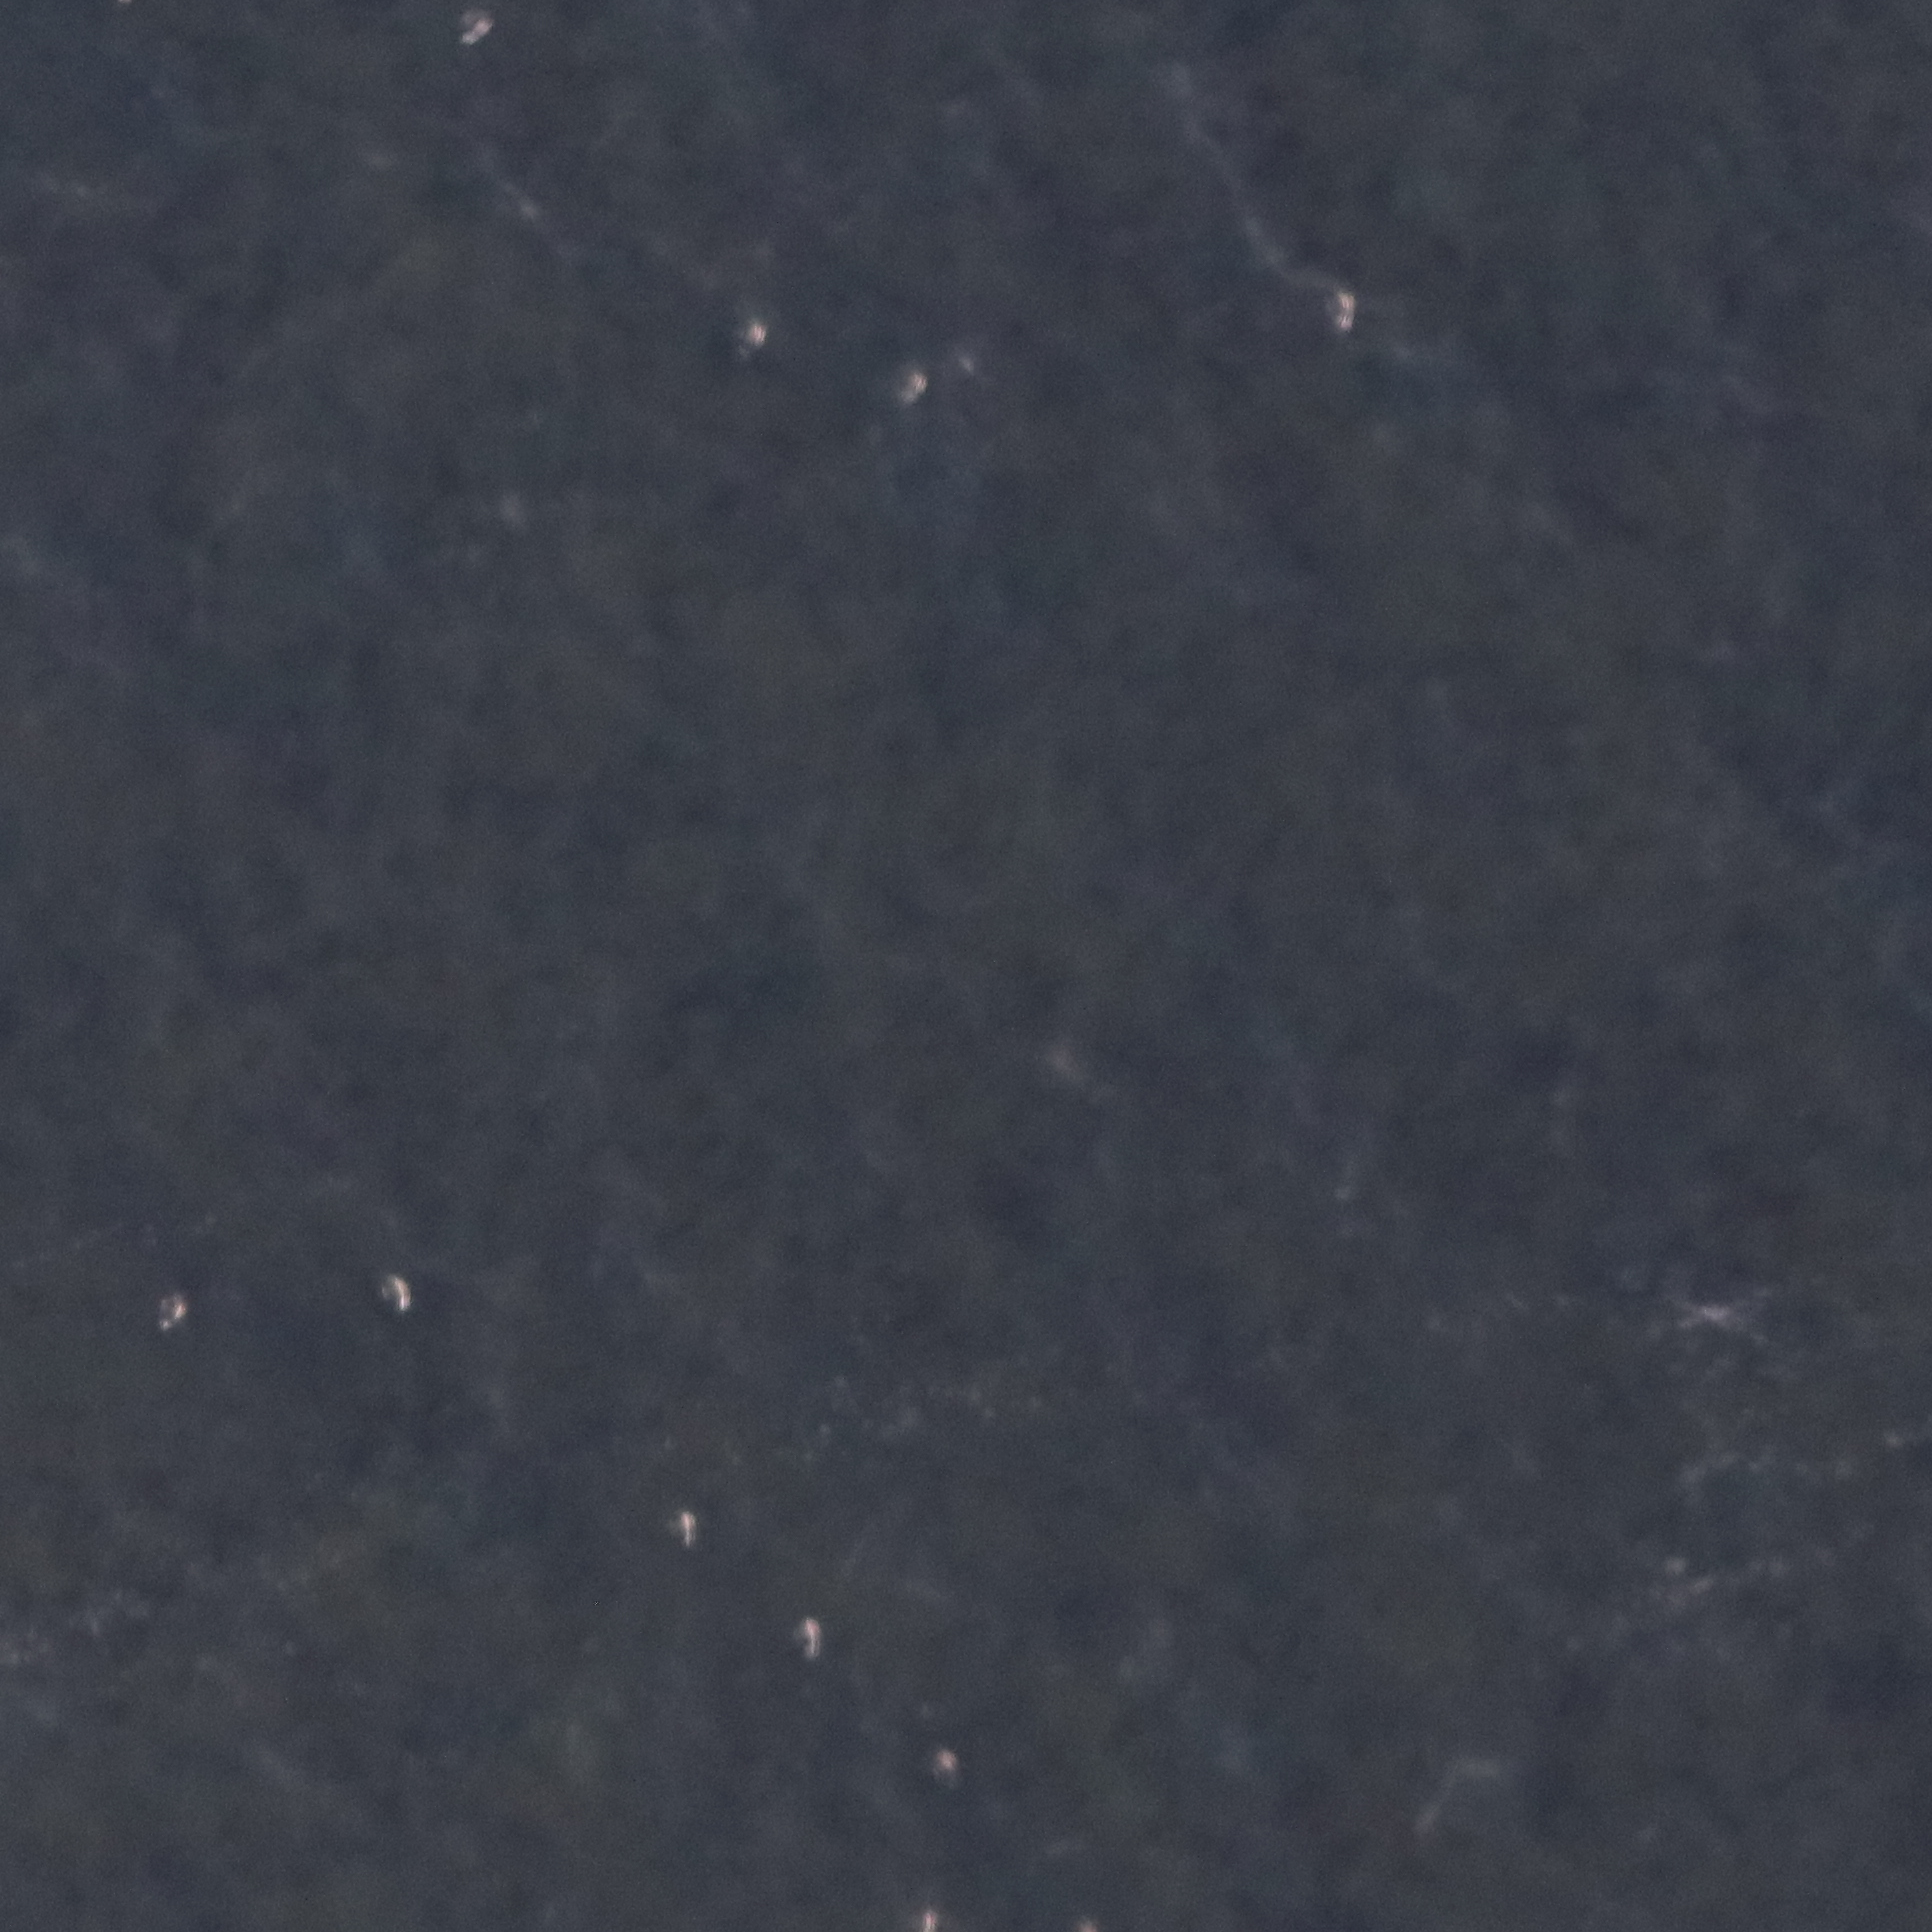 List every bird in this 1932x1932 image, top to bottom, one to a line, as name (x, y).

brant (472, 20)
brant (1339, 309)
other bird (750, 336)
other bird (919, 387)
brant (398, 1291)
brant (175, 1309)
brant (685, 1529)
brant (806, 1639)
other bird (944, 1767)
other bird (924, 1929)